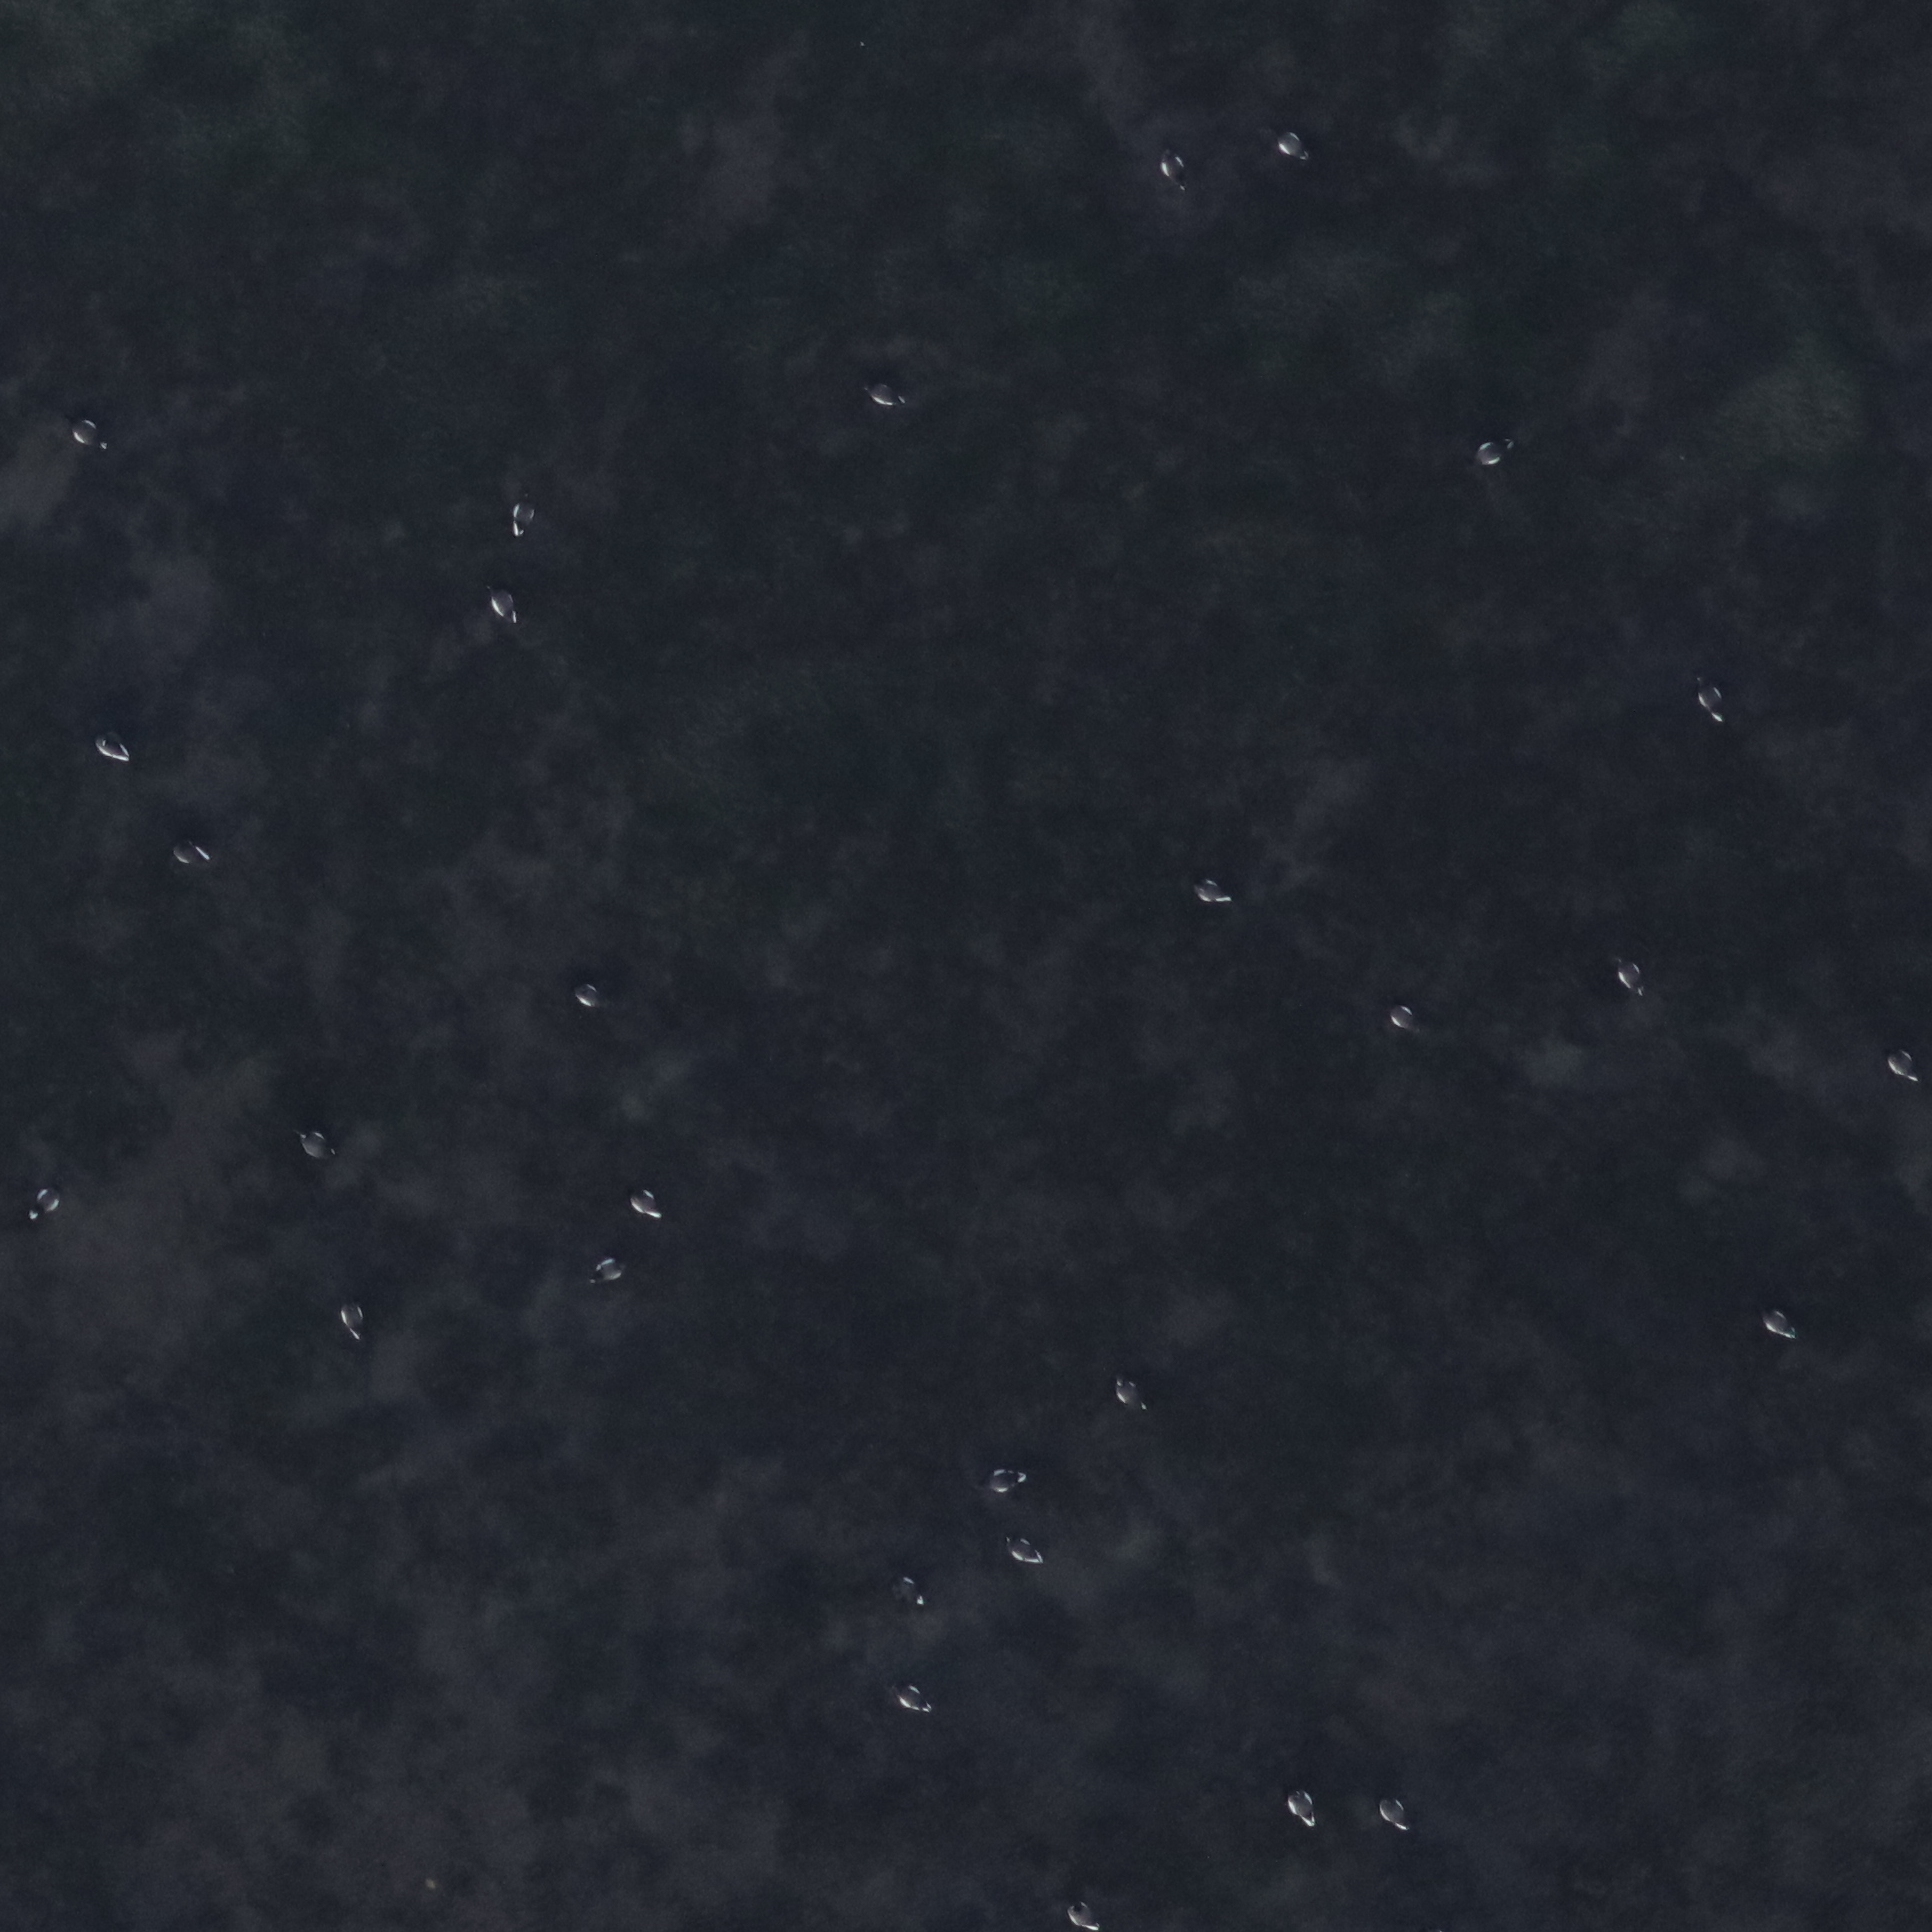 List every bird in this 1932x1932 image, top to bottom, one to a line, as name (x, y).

brant (1292, 144)
brant (1174, 170)
brant (884, 392)
brant (85, 431)
brant (1490, 450)
brant (523, 515)
brant (505, 604)
brant (1711, 697)
brant (113, 746)
brant (189, 851)
brant (1210, 890)
brant (1629, 975)
brant (589, 995)
brant (1403, 1017)
brant (1900, 1063)
brant (315, 1146)
brant (43, 1203)
brant (645, 1203)
brant (609, 1272)
brant (352, 1320)
brant (1779, 1323)
brant (1125, 1391)
brant (1002, 1480)
brant (1022, 1549)
brant (905, 1591)
brant (912, 1698)
brant (1300, 1806)
brant (1395, 1813)
brant (1083, 1914)